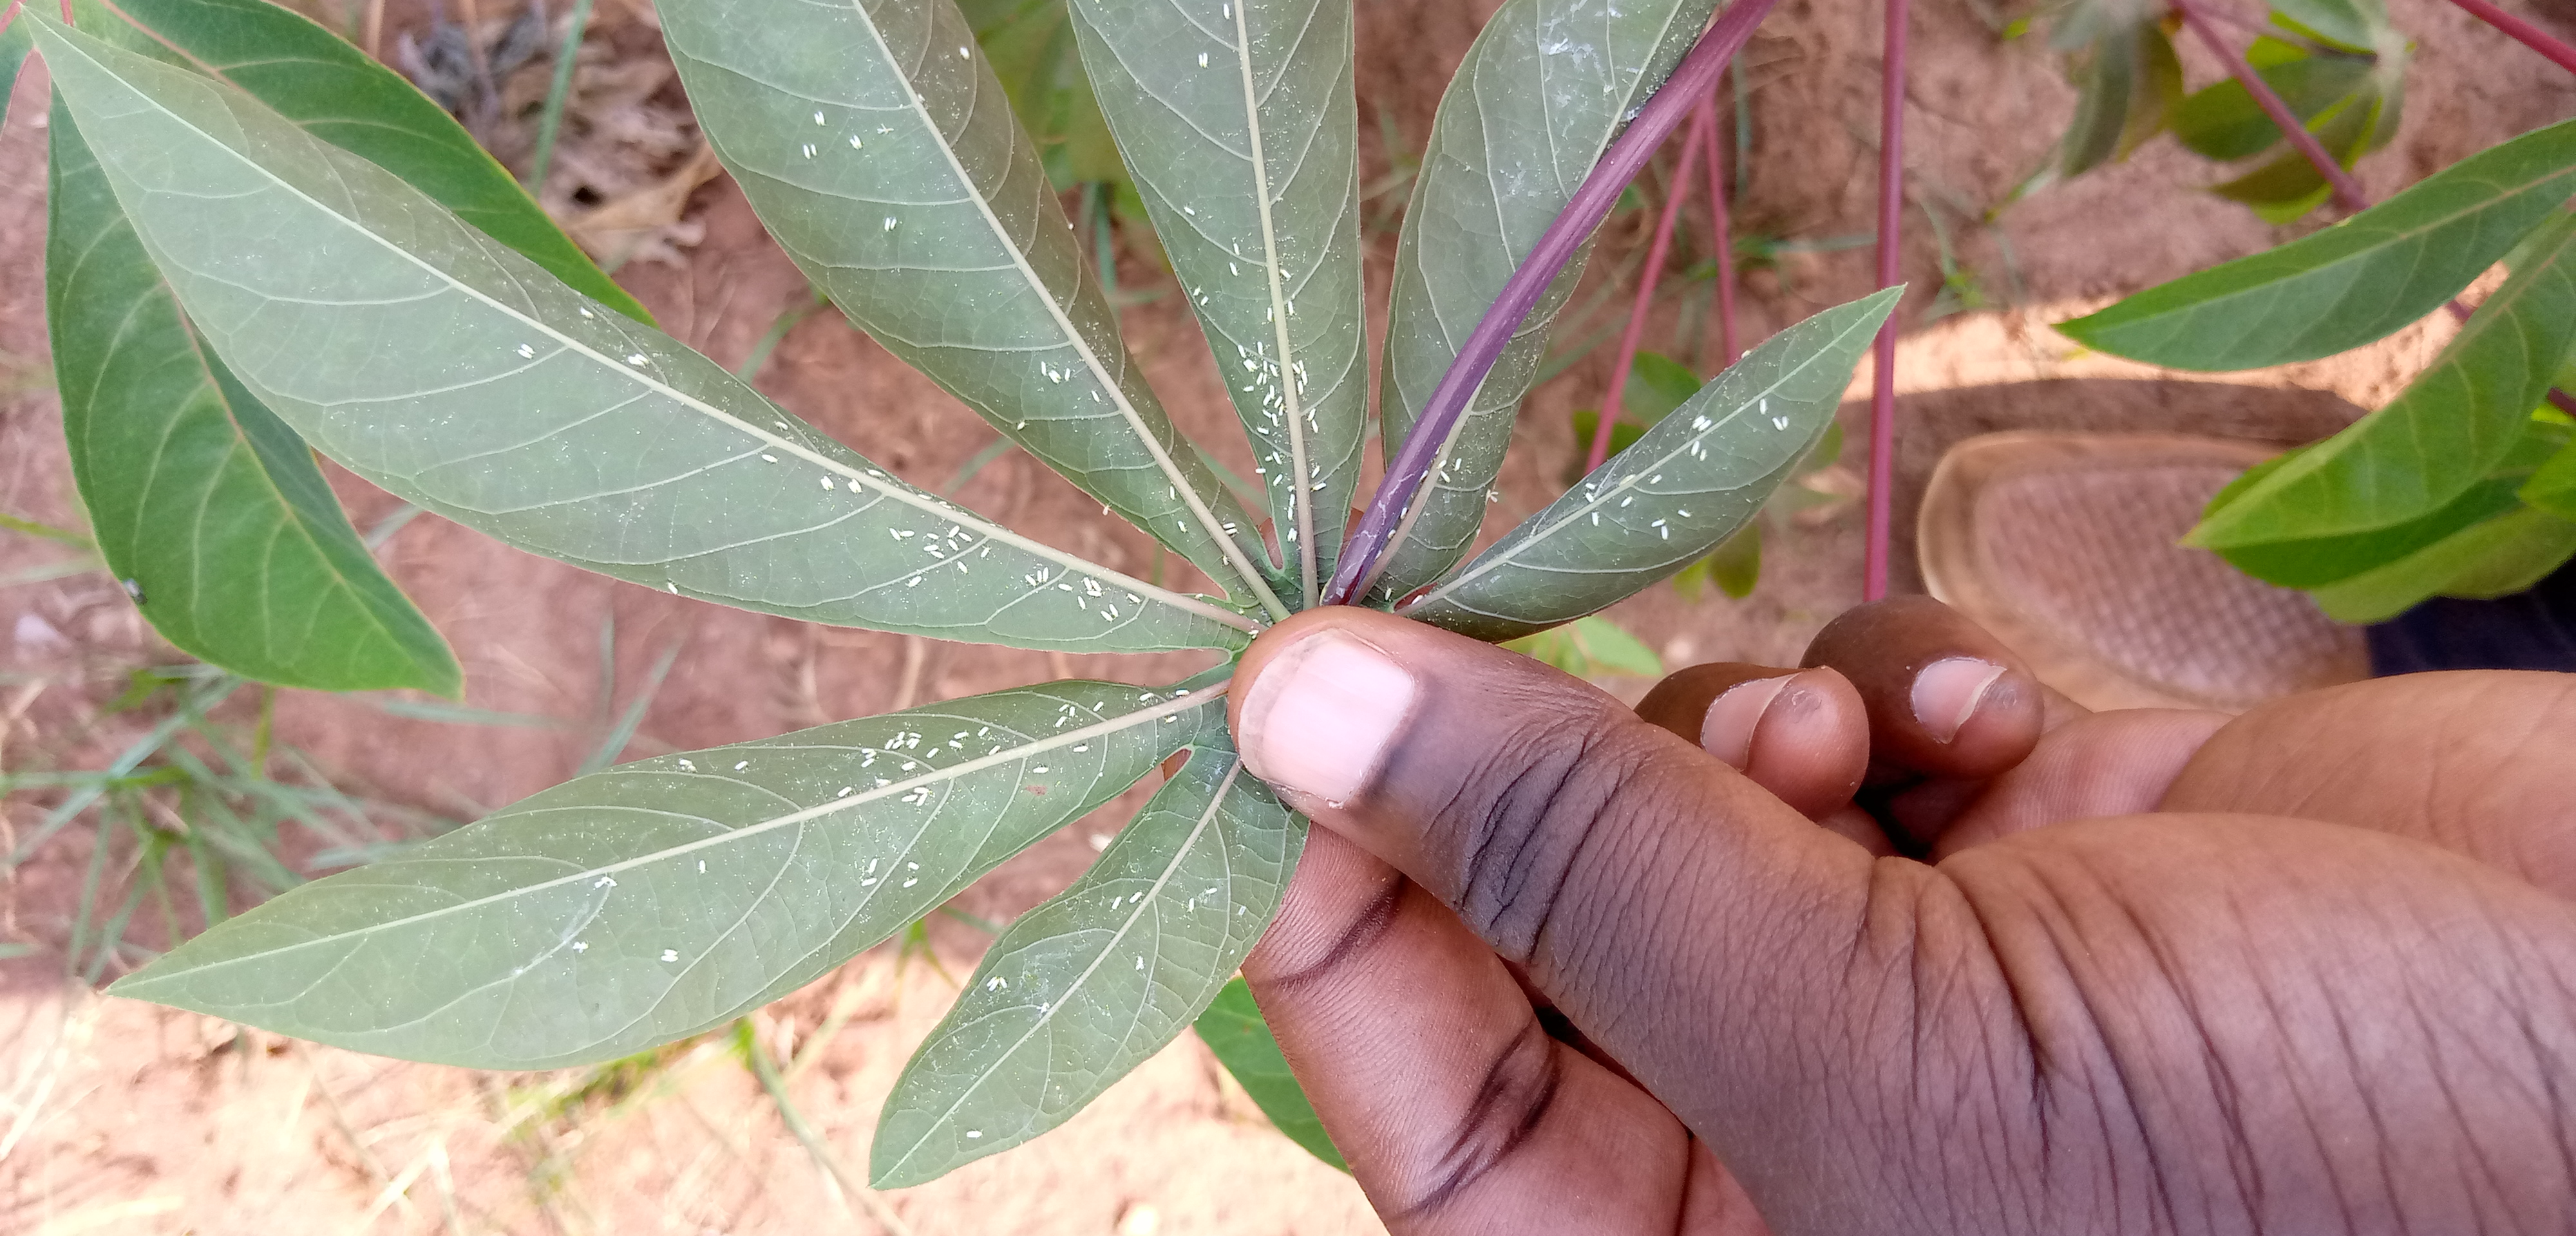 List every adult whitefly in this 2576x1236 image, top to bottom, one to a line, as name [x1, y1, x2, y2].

whitefly [1221, 2, 1234, 21]
whitefly [1547, 35, 1568, 58]
whitefly [958, 45, 972, 61]
whitefly [1202, 51, 1209, 71]
whitefly [1197, 52, 1203, 68]
whitefly [915, 93, 928, 104]
whitefly [819, 111, 828, 127]
whitefly [813, 113, 820, 126]
whitefly [875, 122, 896, 137]
whitefly [852, 134, 864, 150]
whitefly [849, 138, 858, 150]
whitefly [810, 142, 818, 157]
whitefly [802, 144, 811, 161]
whitefly [1182, 205, 1198, 216]
whitefly [884, 215, 890, 234]
whitefly [889, 216, 898, 232]
whitefly [1067, 222, 1074, 230]
whitefly [1232, 241, 1242, 257]
whitefly [1227, 259, 1241, 277]
whitefly [1278, 267, 1293, 279]
whitefly [1191, 285, 1203, 296]
whitefly [1199, 295, 1211, 308]
whitefly [1287, 299, 1298, 317]
whitefly [579, 305, 595, 320]
whitefly [1265, 306, 1274, 323]
whitefly [1255, 341, 1266, 356]
whitefly [521, 343, 535, 355]
whitefly [1236, 344, 1249, 358]
whitefly [517, 349, 532, 360]
whitefly [1739, 349, 1753, 363]
whitefly [635, 353, 650, 366]
whitefly [628, 355, 645, 367]
whitefly [1245, 358, 1259, 370]
whitefly [1262, 359, 1269, 372]
whitefly [1298, 359, 1306, 371]
whitefly [1039, 360, 1048, 377]
whitefly [1243, 360, 1255, 373]
whitefly [1291, 362, 1301, 375]
whitefly [1269, 363, 1280, 377]
whitefly [1063, 365, 1074, 383]
whitefly [1051, 369, 1061, 380]
whitefly [1256, 371, 1264, 386]
whitefly [1302, 371, 1309, 386]
whitefly [1047, 372, 1059, 386]
whitefly [1262, 372, 1269, 386]
whitefly [1296, 380, 1304, 397]
whitefly [1269, 384, 1276, 399]
whitefly [1240, 384, 1255, 393]
whitefly [1090, 389, 1103, 404]
whitefly [1262, 393, 1271, 407]
whitefly [1274, 395, 1283, 411]
whitefly [1759, 397, 1768, 417]
whitefly [1278, 404, 1285, 417]
whitefly [1307, 407, 1318, 422]
whitefly [1262, 409, 1271, 418]
whitefly [1271, 413, 1280, 428]
whitefly [1781, 414, 1791, 430]
whitefly [1692, 415, 1706, 431]
whitefly [1770, 416, 1785, 432]
whitefly [1016, 418, 1029, 432]
whitefly [1311, 418, 1321, 435]
whitefly [1698, 418, 1712, 432]
whitefly [774, 420, 789, 432]
whitefly [1255, 425, 1272, 436]
whitefly [1689, 438, 1701, 458]
whitefly [1699, 446, 1708, 464]
whitefly [1272, 451, 1283, 465]
whitefly [760, 453, 777, 465]
whitefly [1264, 454, 1273, 462]
whitefly [1453, 457, 1462, 473]
whitefly [1437, 458, 1447, 470]
whitefly [1311, 464, 1322, 478]
whitefly [1254, 467, 1267, 474]
whitefly [866, 468, 885, 479]
whitefly [1439, 469, 1451, 484]
whitefly [1272, 473, 1284, 488]
whitefly [1648, 473, 1664, 485]
whitefly [824, 474, 834, 490]
whitefly [820, 478, 829, 491]
whitefly [852, 478, 863, 493]
whitefly [847, 482, 857, 494]
whitefly [1312, 482, 1328, 491]
whitefly [1584, 482, 1597, 491]
whitefly [1168, 483, 1178, 501]
whitefly [1286, 483, 1296, 492]
whitefly [1483, 486, 1501, 508]
whitefly [1583, 489, 1596, 503]
whitefly [918, 492, 933, 501]
whitefly [1289, 492, 1296, 508]
whitefly [1618, 494, 1636, 509]
whitefly [937, 500, 949, 505]
whitefly [941, 503, 952, 510]
whitefly [1101, 503, 1112, 517]
whitefly [1400, 506, 1408, 521]
whitefly [1287, 507, 1294, 521]
whitefly [1676, 508, 1692, 520]
whitefly [1591, 510, 1600, 528]
whitefly [1650, 518, 1668, 530]
whitefly [1176, 519, 1189, 534]
whitefly [1223, 521, 1238, 530]
whitefly [947, 525, 961, 539]
whitefly [1660, 525, 1672, 542]
whitefly [889, 526, 902, 543]
whitefly [1225, 527, 1238, 536]
whitefly [1287, 527, 1293, 541]
whitefly [1387, 529, 1396, 541]
whitefly [1293, 529, 1299, 542]
whitefly [898, 530, 915, 538]
whitefly [958, 531, 974, 543]
whitefly [926, 532, 939, 541]
whitefly [947, 538, 960, 552]
whitefly [923, 544, 940, 552]
whitefly [978, 544, 992, 560]
whitefly [930, 550, 945, 560]
whitefly [1222, 554, 1231, 568]
whitefly [956, 559, 969, 575]
whitefly [1042, 565, 1050, 584]
whitefly [1036, 568, 1043, 584]
whitefly [1023, 573, 1037, 587]
whitefly [904, 576, 922, 588]
whitefly [1083, 576, 1094, 590]
whitefly [1090, 579, 1104, 592]
whitefly [665, 581, 681, 596]
whitefly [1056, 581, 1073, 592]
whitefly [1383, 586, 1393, 602]
whitefly [1085, 590, 1101, 598]
whitefly [1125, 590, 1141, 604]
whitefly [1193, 592, 1205, 600]
whitefly [1410, 594, 1425, 606]
whitefly [1077, 595, 1086, 611]
whitefly [1108, 603, 1119, 618]
whitefly [1099, 610, 1112, 623]
whitefly [1246, 628, 1260, 641]
whitefly [1174, 688, 1191, 697]
whitefly [1139, 691, 1156, 702]
whitefly [1092, 700, 1104, 713]
whitefly [1058, 703, 1069, 714]
whitefly [1069, 705, 1076, 719]
whitefly [1162, 715, 1178, 726]
whitefly [1055, 715, 1066, 731]
whitefly [977, 724, 989, 739]
whitefly [898, 730, 905, 740]
whitefly [953, 731, 970, 740]
whitefly [908, 731, 923, 738]
whitefly [884, 738, 893, 752]
whitefly [906, 738, 914, 747]
whitefly [909, 738, 920, 750]
whitefly [948, 739, 963, 751]
whitefly [893, 740, 905, 751]
whitefly [988, 742, 1001, 758]
whitefly [1071, 744, 1090, 754]
whitefly [925, 747, 940, 759]
whitefly [860, 747, 876, 753]
whitefly [865, 752, 878, 760]
whitefly [678, 758, 693, 766]
whitefly [733, 758, 750, 772]
whitefly [860, 758, 876, 769]
whitefly [900, 760, 916, 772]
whitefly [686, 765, 699, 774]
whitefly [1032, 765, 1051, 775]
whitefly [873, 774, 893, 787]
whitefly [837, 785, 853, 801]
whitefly [913, 786, 933, 793]
whitefly [1255, 791, 1262, 797]
whitefly [916, 792, 929, 808]
whitefly [900, 793, 918, 802]
whitefly [867, 856, 878, 874]
whitefly [696, 857, 708, 876]
whitefly [905, 859, 921, 871]
whitefly [594, 874, 618, 888]
whitefly [903, 876, 919, 890]
whitefly [861, 876, 878, 890]
whitefly [1204, 886, 1218, 896]
whitefly [1128, 890, 1145, 905]
whitefly [1110, 894, 1124, 911]
whitefly [1186, 895, 1197, 914]
whitefly [570, 937, 592, 955]
whitefly [663, 947, 679, 956]
whitefly [1133, 951, 1146, 972]
whitefly [660, 955, 679, 962]
whitefly [986, 975, 998, 988]
whitefly [1000, 975, 1009, 990]
whitefly [989, 978, 999, 992]
whitefly [1036, 999, 1051, 1015]
whitefly [965, 1128, 983, 1139]